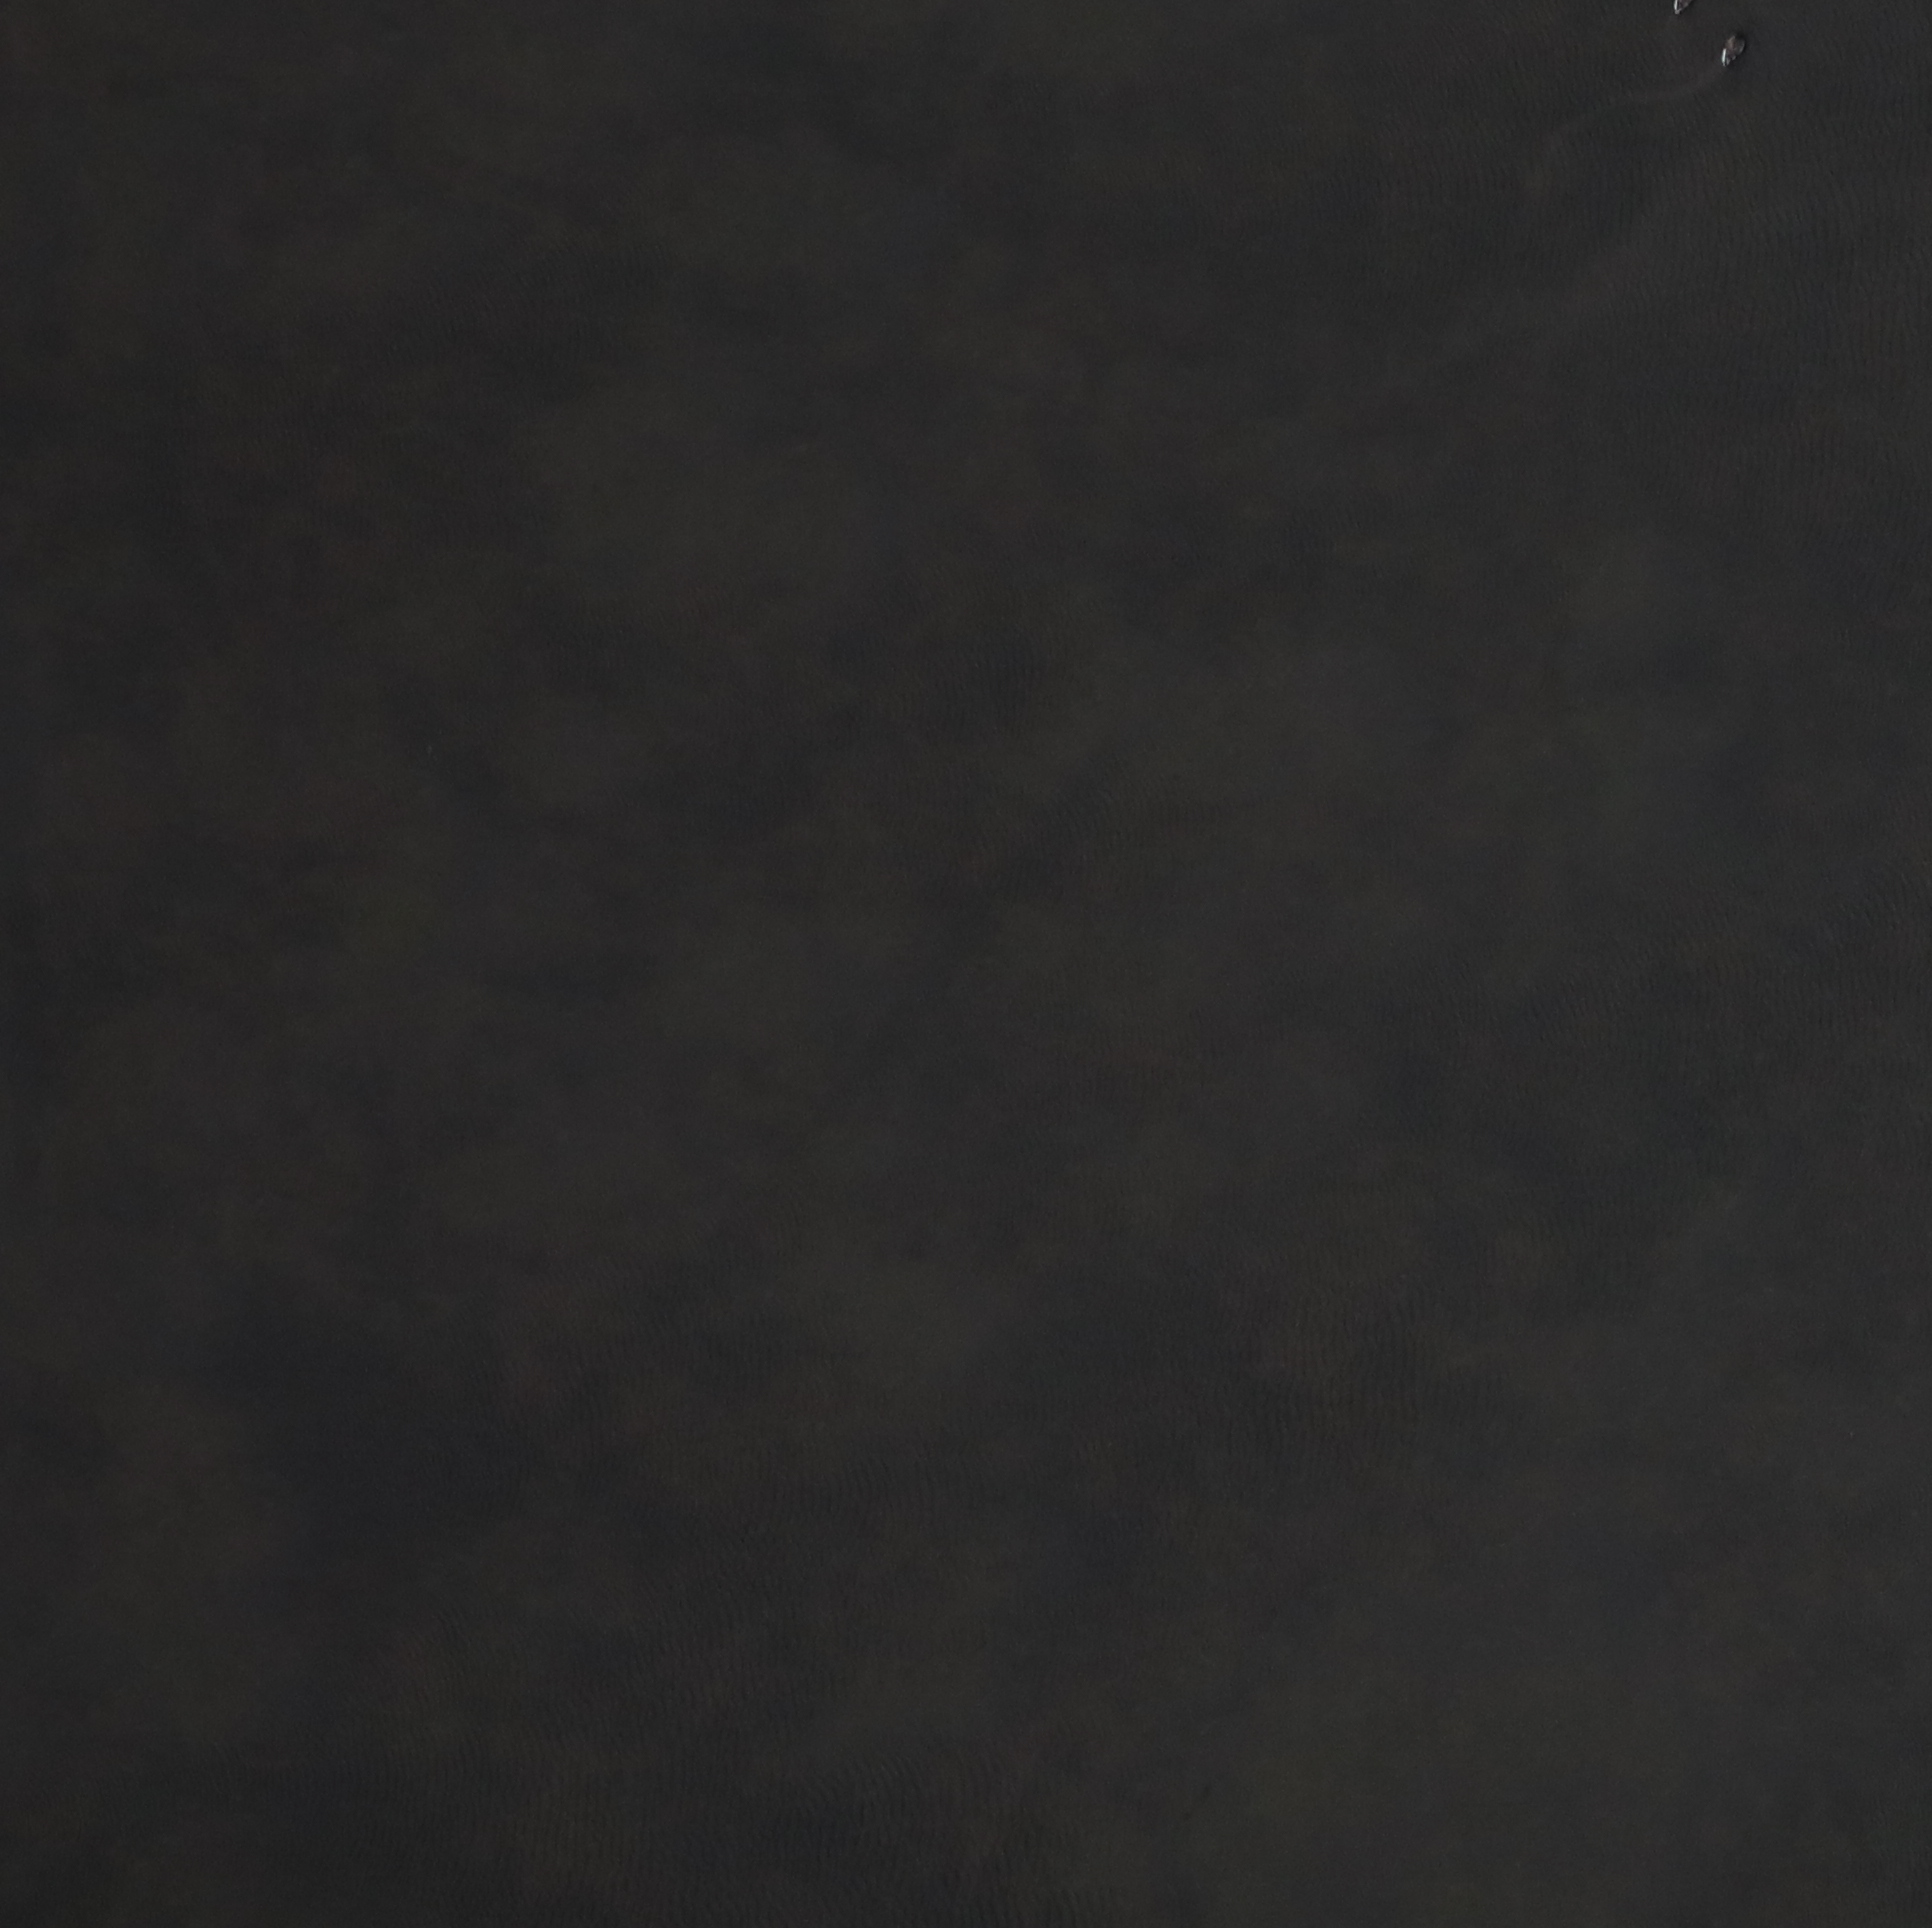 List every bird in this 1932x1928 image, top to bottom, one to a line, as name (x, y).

brant (1733, 52)